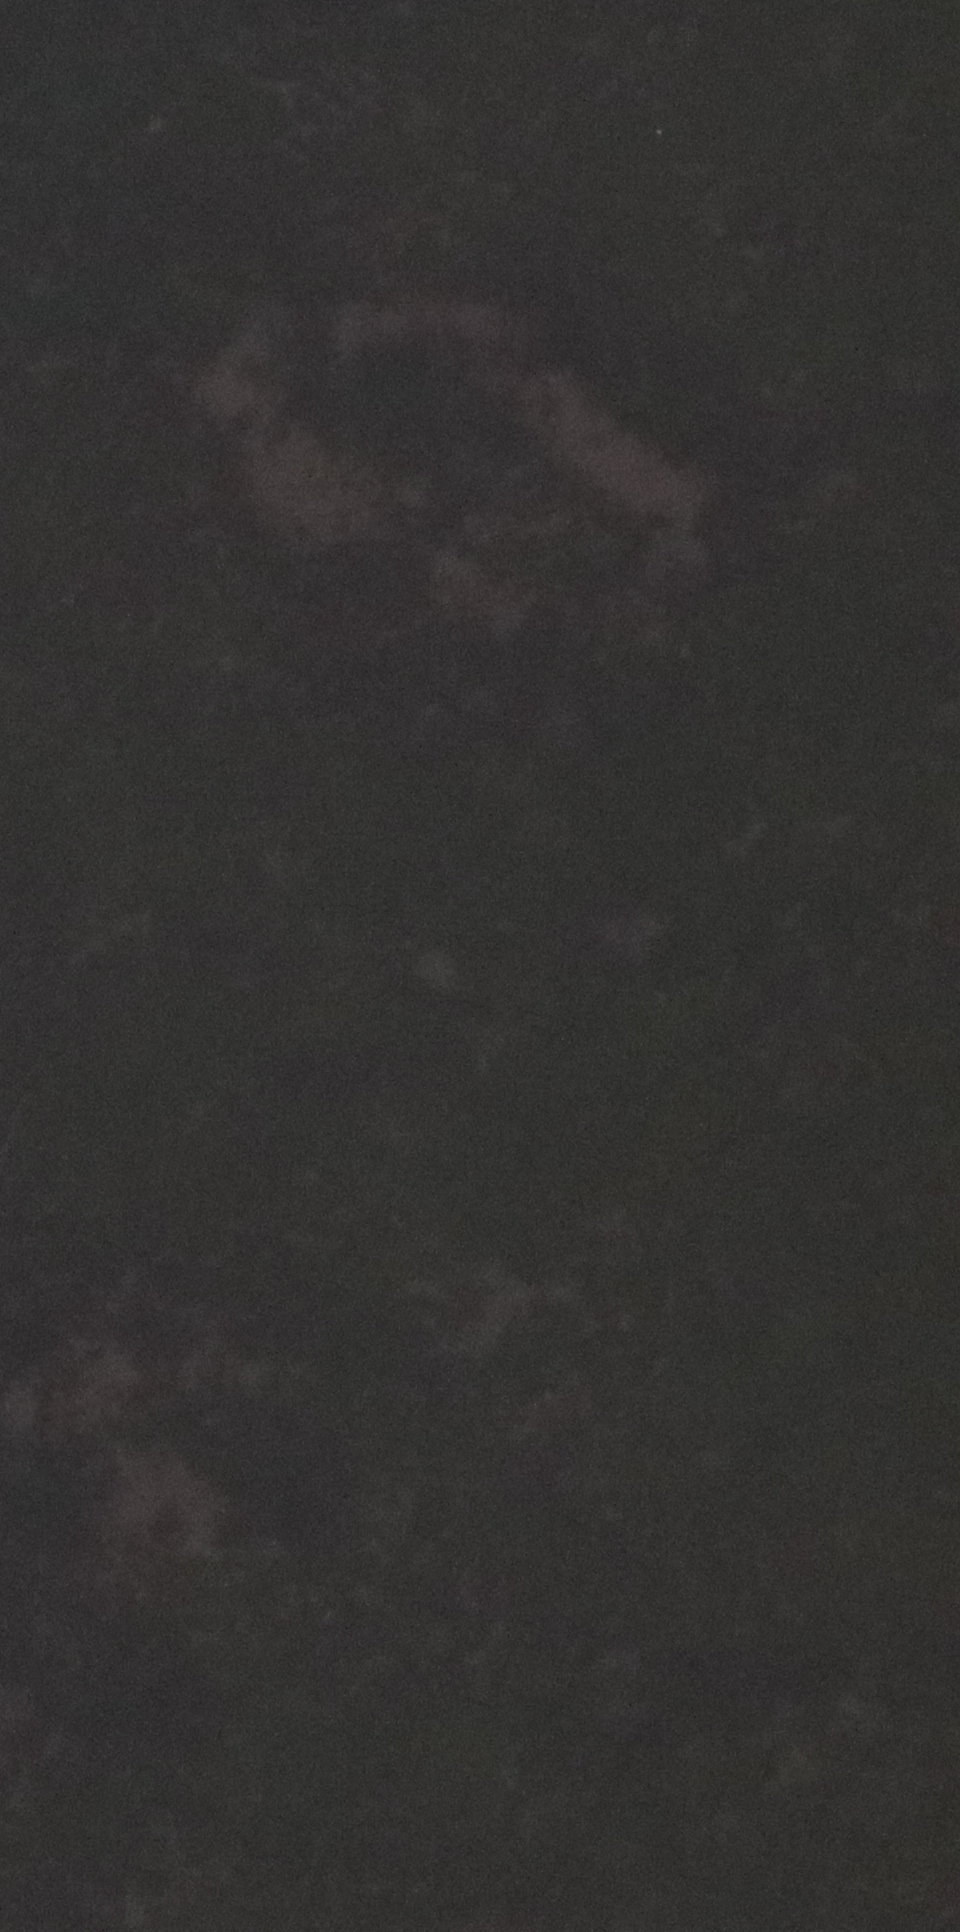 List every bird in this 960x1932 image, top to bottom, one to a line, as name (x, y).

None